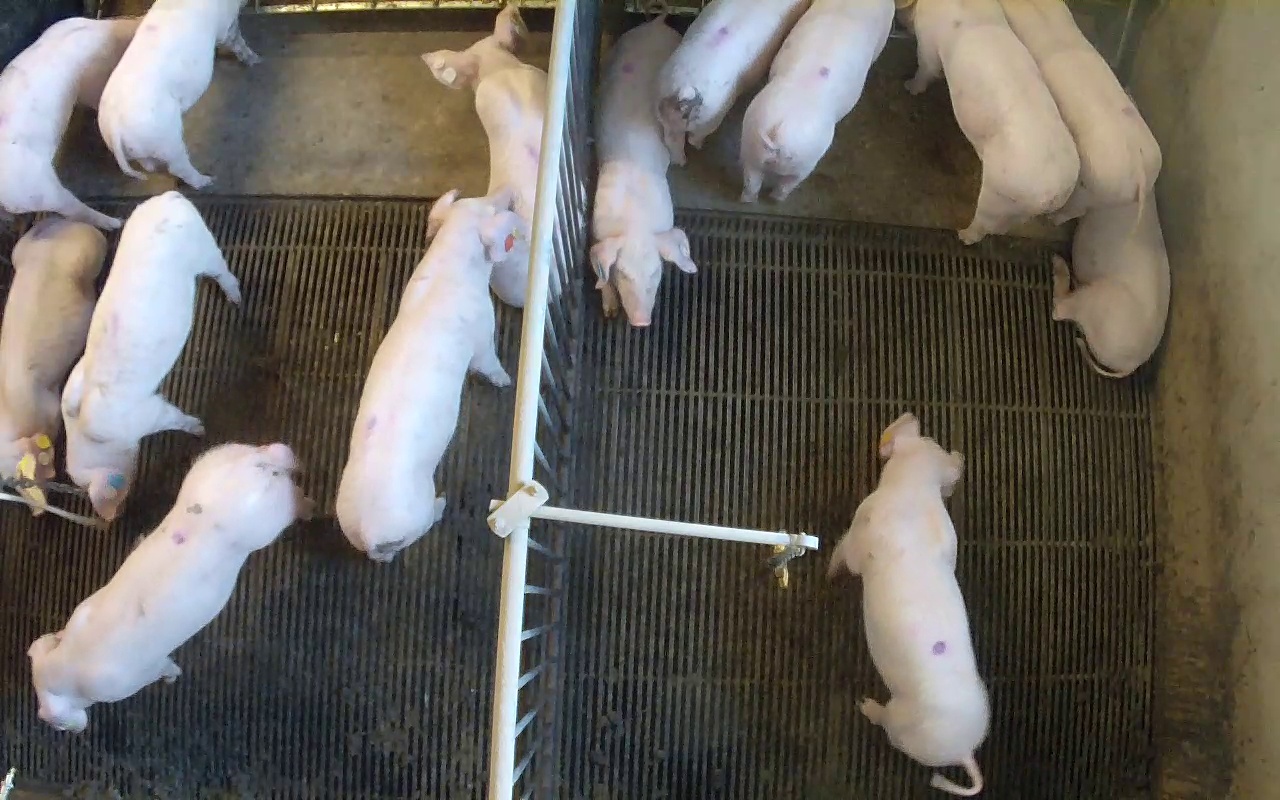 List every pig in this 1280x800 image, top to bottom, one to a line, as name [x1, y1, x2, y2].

pig [656, 0, 809, 169]
pig [740, 0, 901, 206]
pig [898, 0, 1082, 249]
pig [1000, 0, 1165, 234]
pig [98, 2, 262, 188]
pig [423, 3, 586, 307]
pig [591, 12, 698, 331]
pig [0, 17, 148, 231]
pig [1052, 182, 1172, 382]
pig [335, 185, 527, 563]
pig [64, 192, 244, 523]
pig [4, 215, 106, 514]
pig [824, 412, 990, 795]
pig [27, 439, 319, 739]